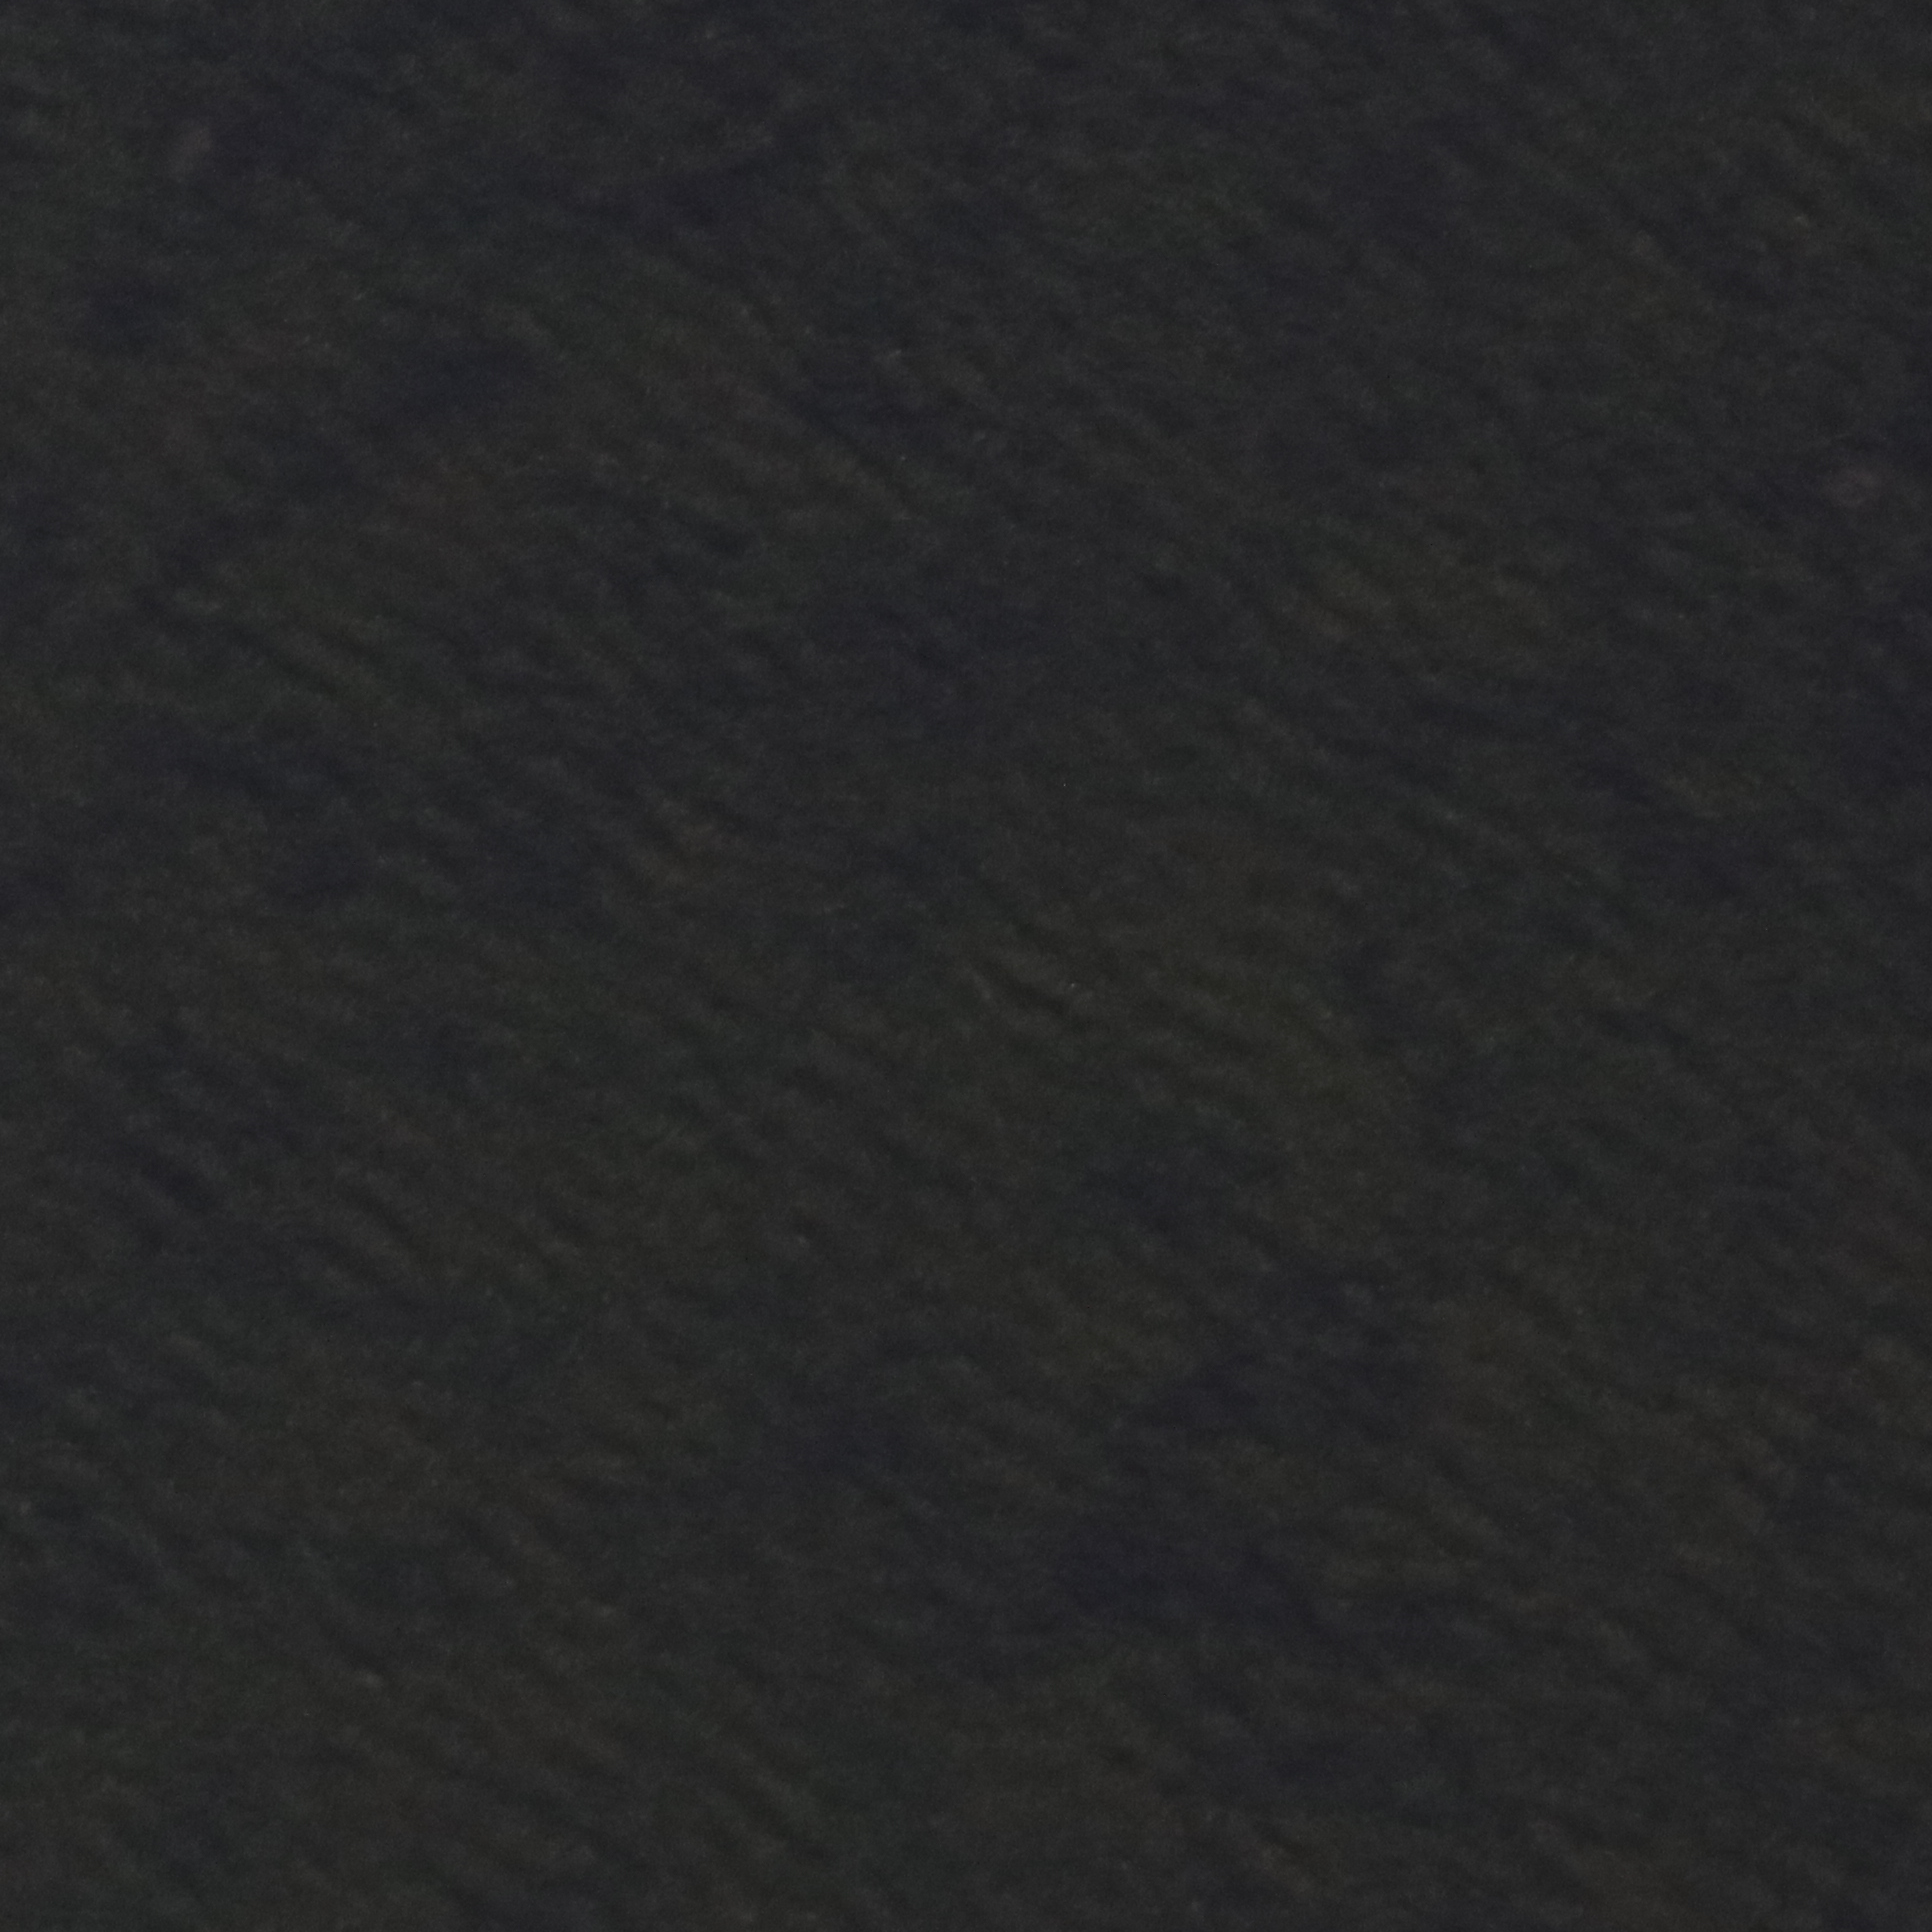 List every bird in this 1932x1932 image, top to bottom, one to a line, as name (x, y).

None